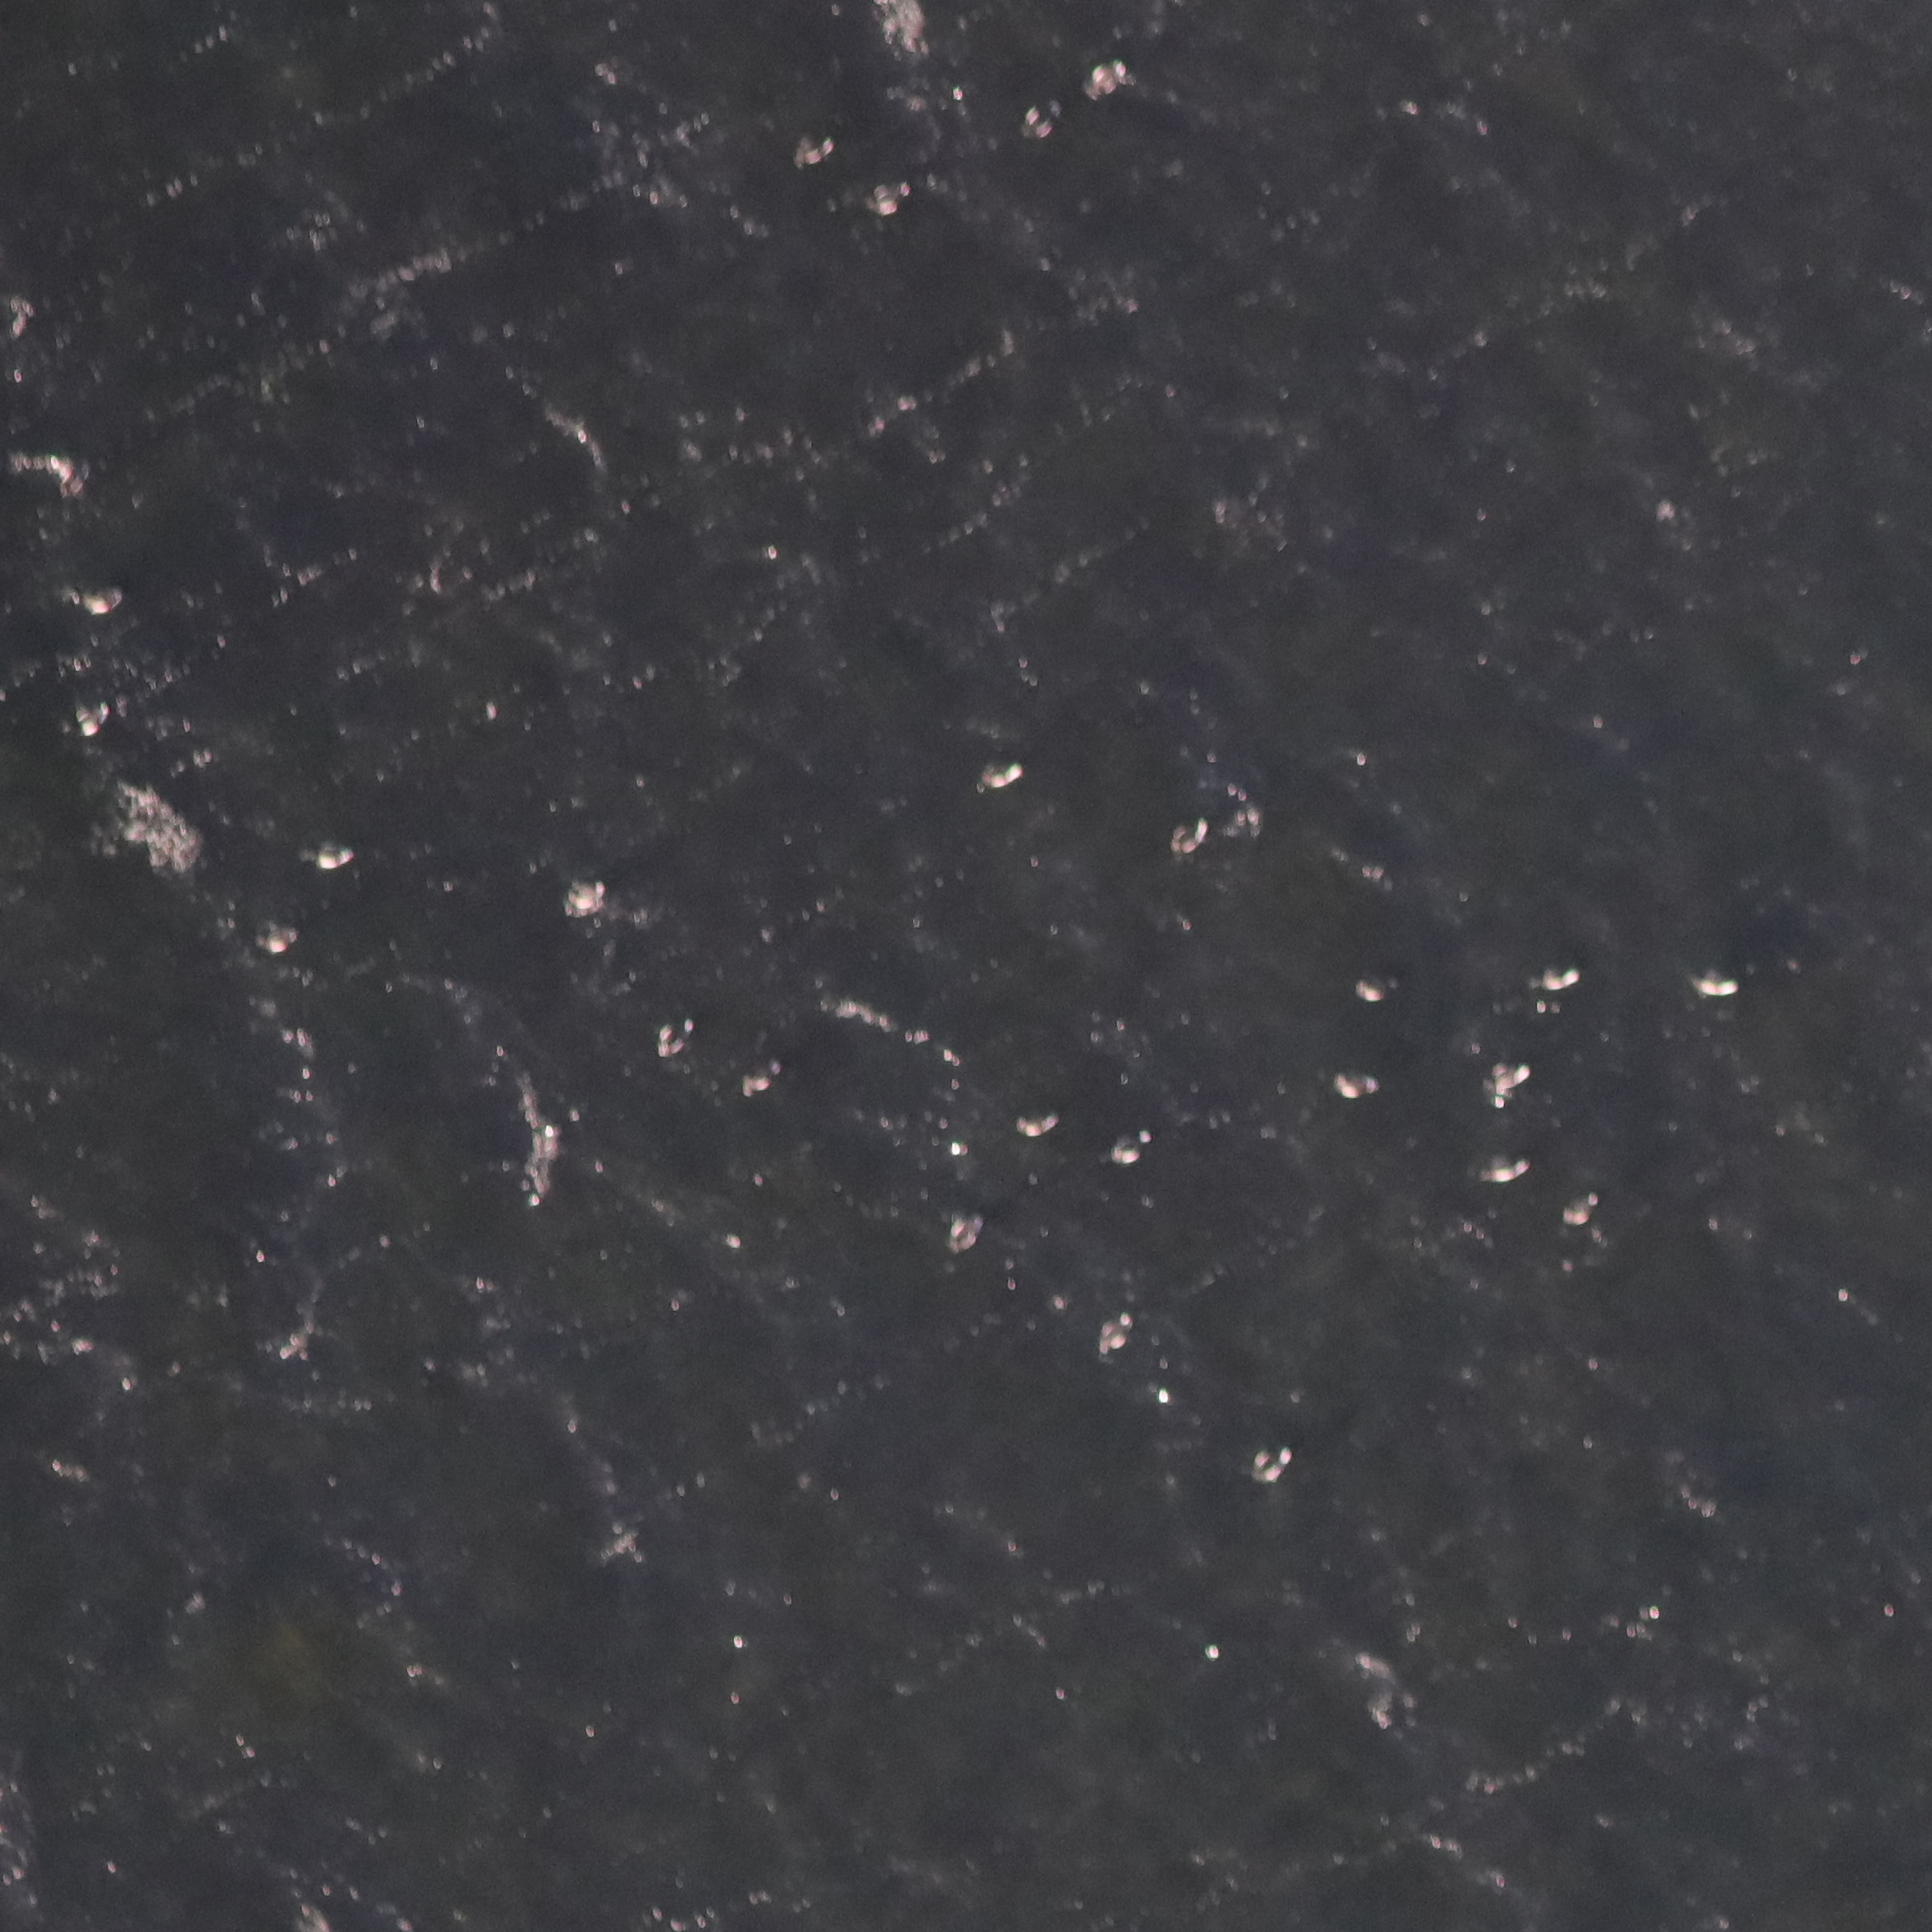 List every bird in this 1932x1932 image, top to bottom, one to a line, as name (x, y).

brant (1110, 78)
brant (1038, 119)
brant (815, 148)
brant (885, 194)
brant (107, 600)
brant (92, 718)
brant (1002, 773)
brant (1186, 839)
brant (332, 857)
brant (280, 938)
brant (1556, 975)
brant (1711, 981)
brant (1372, 989)
brant (671, 1036)
brant (1506, 1076)
brant (755, 1079)
brant (1354, 1085)
brant (1036, 1126)
brant (1125, 1151)
brant (1501, 1166)
brant (1581, 1211)
brant (966, 1233)
brant (1111, 1335)
brant (1268, 1465)